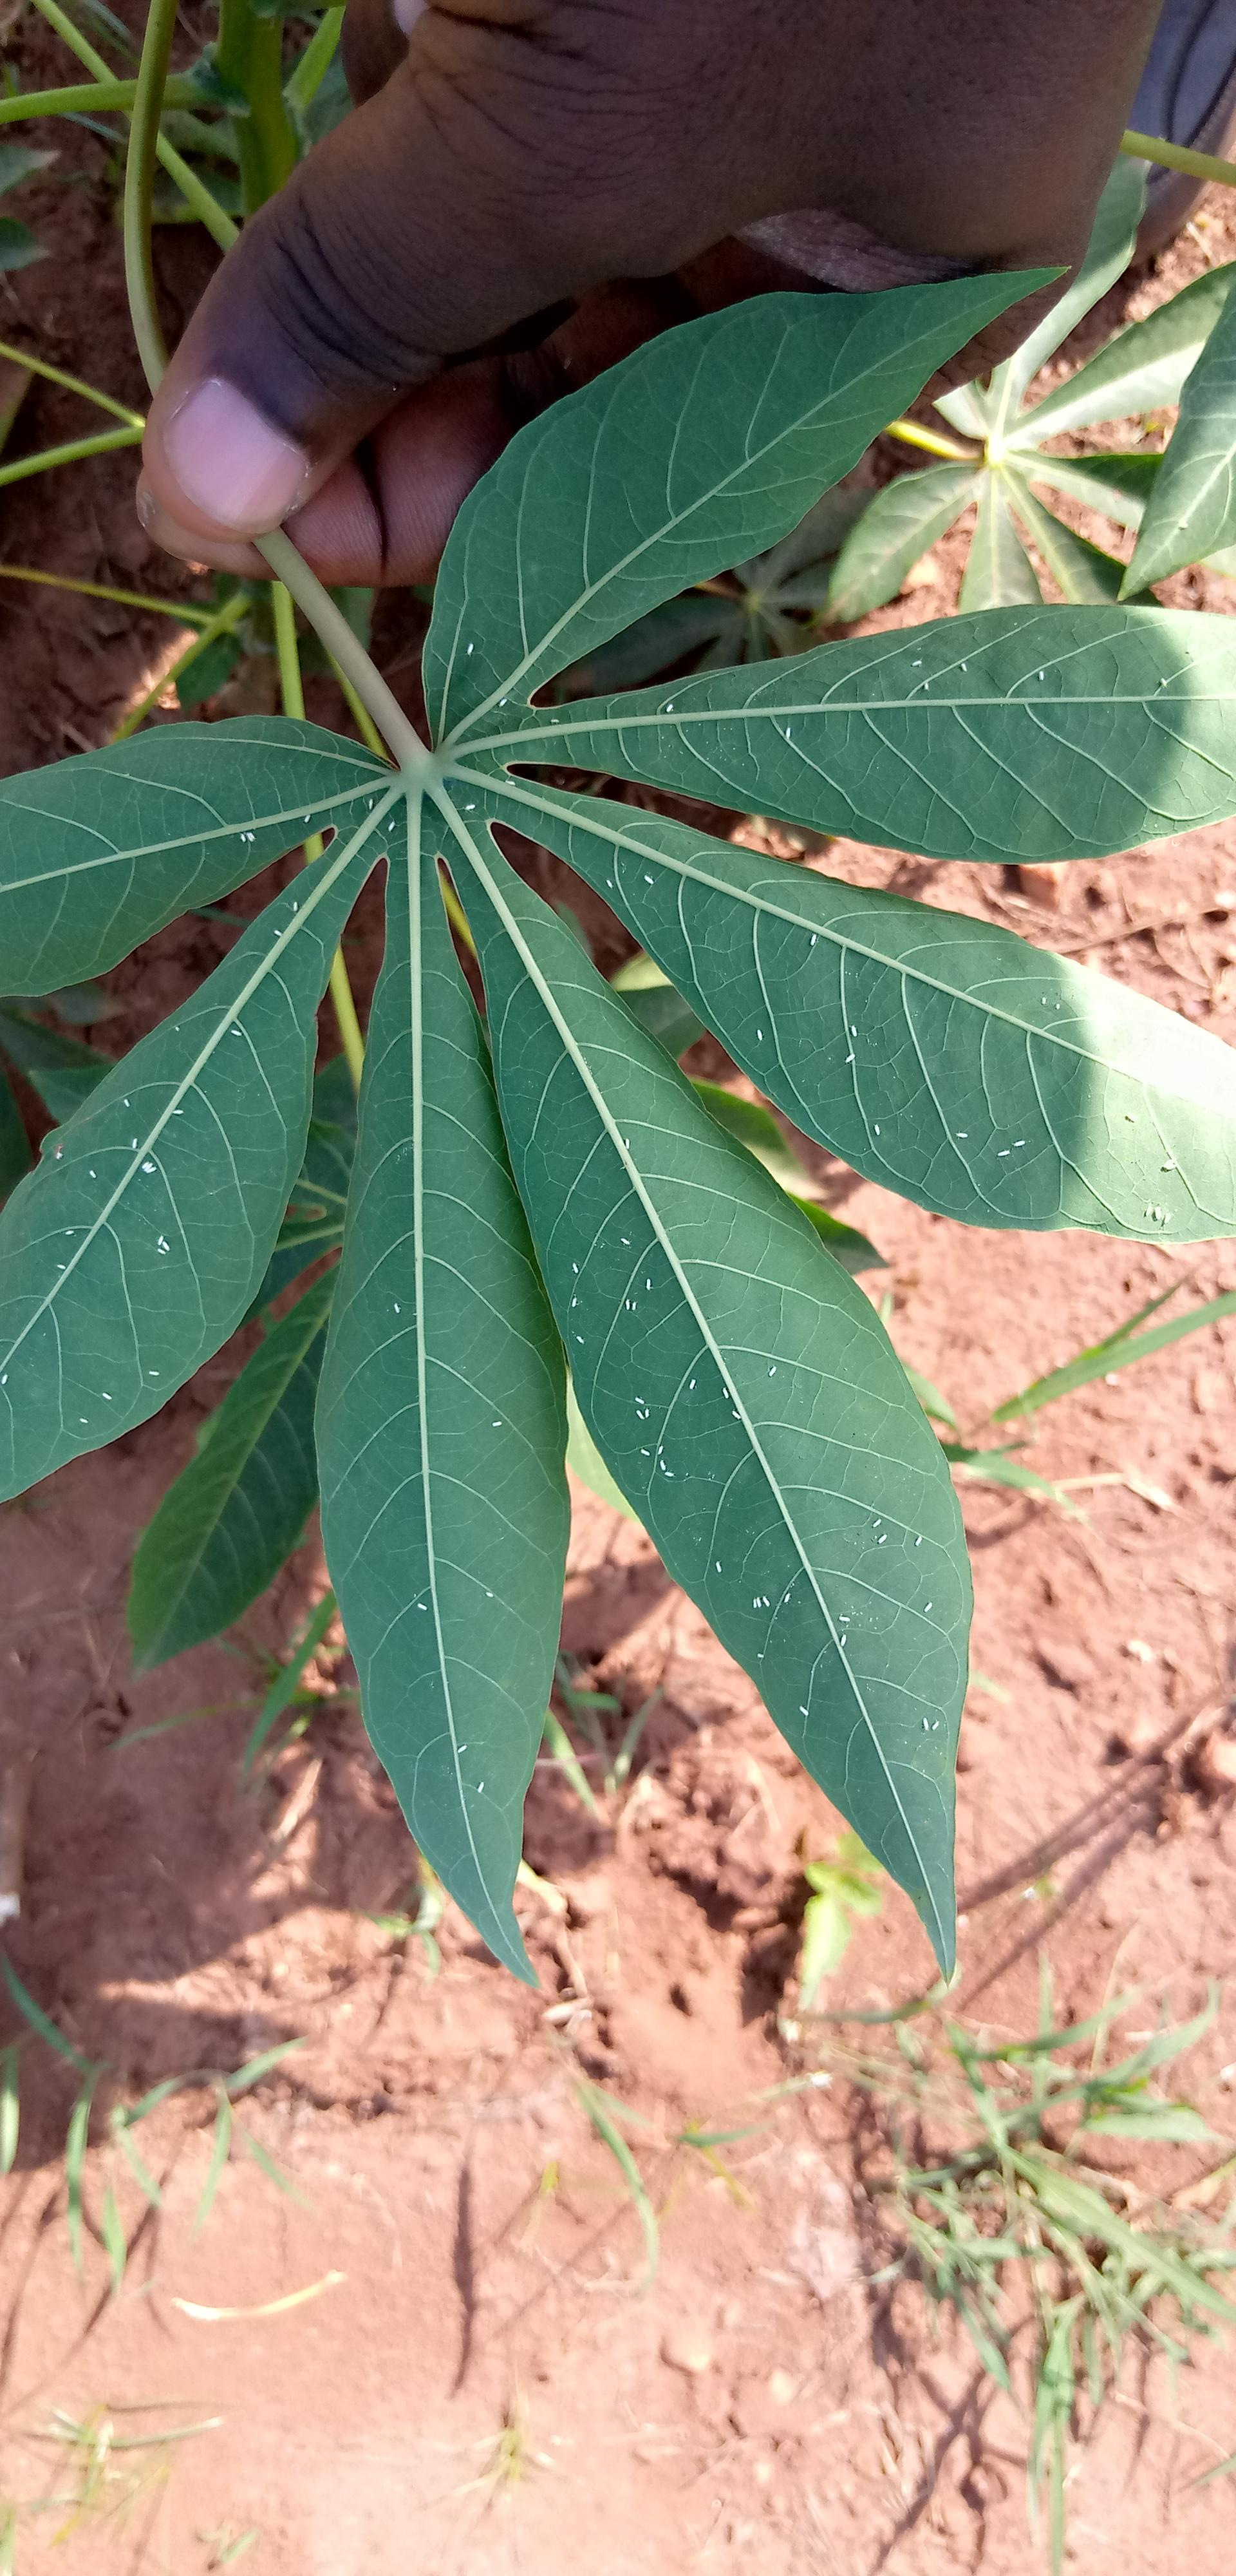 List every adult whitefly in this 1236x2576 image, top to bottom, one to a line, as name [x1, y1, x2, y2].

whitefly [465, 641, 475, 659]
whitefly [910, 658, 925, 670]
whitefly [959, 660, 971, 674]
whitefly [1036, 667, 1047, 684]
whitefly [1156, 675, 1172, 690]
whitefly [921, 679, 931, 694]
whitefly [498, 696, 509, 708]
whitefly [664, 702, 676, 718]
whitefly [548, 717, 563, 724]
whitefly [783, 724, 794, 741]
whitefly [503, 777, 517, 788]
whitefly [366, 796, 376, 813]
whitefly [463, 800, 477, 813]
whitefly [302, 812, 314, 825]
whitefly [386, 818, 399, 833]
whitefly [246, 831, 254, 843]
whitefly [248, 831, 257, 840]
whitefly [239, 832, 247, 844]
whitefly [642, 872, 657, 888]
whitefly [603, 878, 615, 891]
whitefly [291, 898, 301, 913]
whitefly [272, 928, 286, 939]
whitefly [808, 931, 819, 947]
whitefly [1039, 994, 1048, 1007]
whitefly [1054, 1001, 1063, 1011]
whitefly [850, 1023, 862, 1038]
whitefly [227, 1027, 244, 1039]
whitefly [755, 1027, 764, 1043]
whitefly [841, 1050, 859, 1066]
whitefly [122, 1097, 133, 1109]
whitefly [171, 1107, 185, 1117]
whitefly [1122, 1108, 1139, 1124]
whitefly [872, 1122, 883, 1140]
whitefly [952, 1130, 970, 1141]
whitefly [131, 1135, 143, 1152]
whitefly [1012, 1135, 1030, 1151]
whitefly [624, 1137, 633, 1151]
whitefly [995, 1147, 1013, 1162]
whitefly [55, 1150, 69, 1162]
whitefly [1160, 1157, 1175, 1169]
whitefly [141, 1160, 151, 1170]
whitefly [144, 1162, 154, 1173]
whitefly [1166, 1164, 1178, 1171]
whitefly [146, 1165, 158, 1175]
whitefly [88, 1168, 98, 1181]
whitefly [1153, 1203, 1163, 1221]
whitefly [1143, 1204, 1154, 1217]
whitefly [1162, 1210, 1175, 1227]
whitefly [62, 1226, 77, 1237]
whitefly [158, 1235, 165, 1246]
whitefly [618, 1236, 633, 1248]
whitefly [161, 1240, 172, 1253]
whitefly [155, 1247, 167, 1257]
whitefly [570, 1260, 582, 1276]
whitefly [55, 1262, 68, 1271]
whitefly [644, 1276, 654, 1292]
whitefly [569, 1294, 581, 1309]
whitefly [623, 1297, 631, 1312]
whitefly [630, 1299, 639, 1314]
whitefly [391, 1300, 404, 1316]
whitefly [574, 1333, 588, 1346]
whitefly [766, 1364, 779, 1378]
whitefly [146, 1368, 162, 1379]
whitefly [1, 1372, 10, 1386]
whitefly [686, 1377, 700, 1392]
whitefly [720, 1385, 731, 1400]
whitefly [100, 1391, 114, 1403]
whitefly [632, 1396, 646, 1405]
whitefly [643, 1406, 652, 1419]
whitefly [634, 1408, 646, 1421]
whitefly [730, 1408, 742, 1421]
whitefly [77, 1416, 91, 1426]
whitefly [489, 1417, 505, 1429]
whitefly [655, 1444, 667, 1457]
whitefly [639, 1446, 651, 1458]
whitefly [657, 1459, 668, 1472]
whitefly [663, 1470, 676, 1479]
whitefly [869, 1515, 886, 1529]
whitefly [876, 1533, 888, 1546]
whitefly [912, 1533, 925, 1549]
whitefly [713, 1558, 726, 1575]
whitefly [481, 1589, 500, 1603]
whitefly [781, 1590, 794, 1604]
whitefly [762, 1593, 772, 1609]
whitefly [755, 1595, 762, 1609]
whitefly [752, 1597, 757, 1610]
whitefly [922, 1600, 934, 1616]
whitefly [415, 1601, 431, 1615]
whitefly [836, 1613, 854, 1624]
whitefly [838, 1632, 848, 1649]
whitefly [755, 1651, 767, 1660]
whitefly [796, 1703, 811, 1718]
whitefly [920, 1716, 930, 1732]
whitefly [930, 1719, 941, 1731]
whitefly [455, 1742, 469, 1755]
whitefly [474, 1779, 491, 1794]